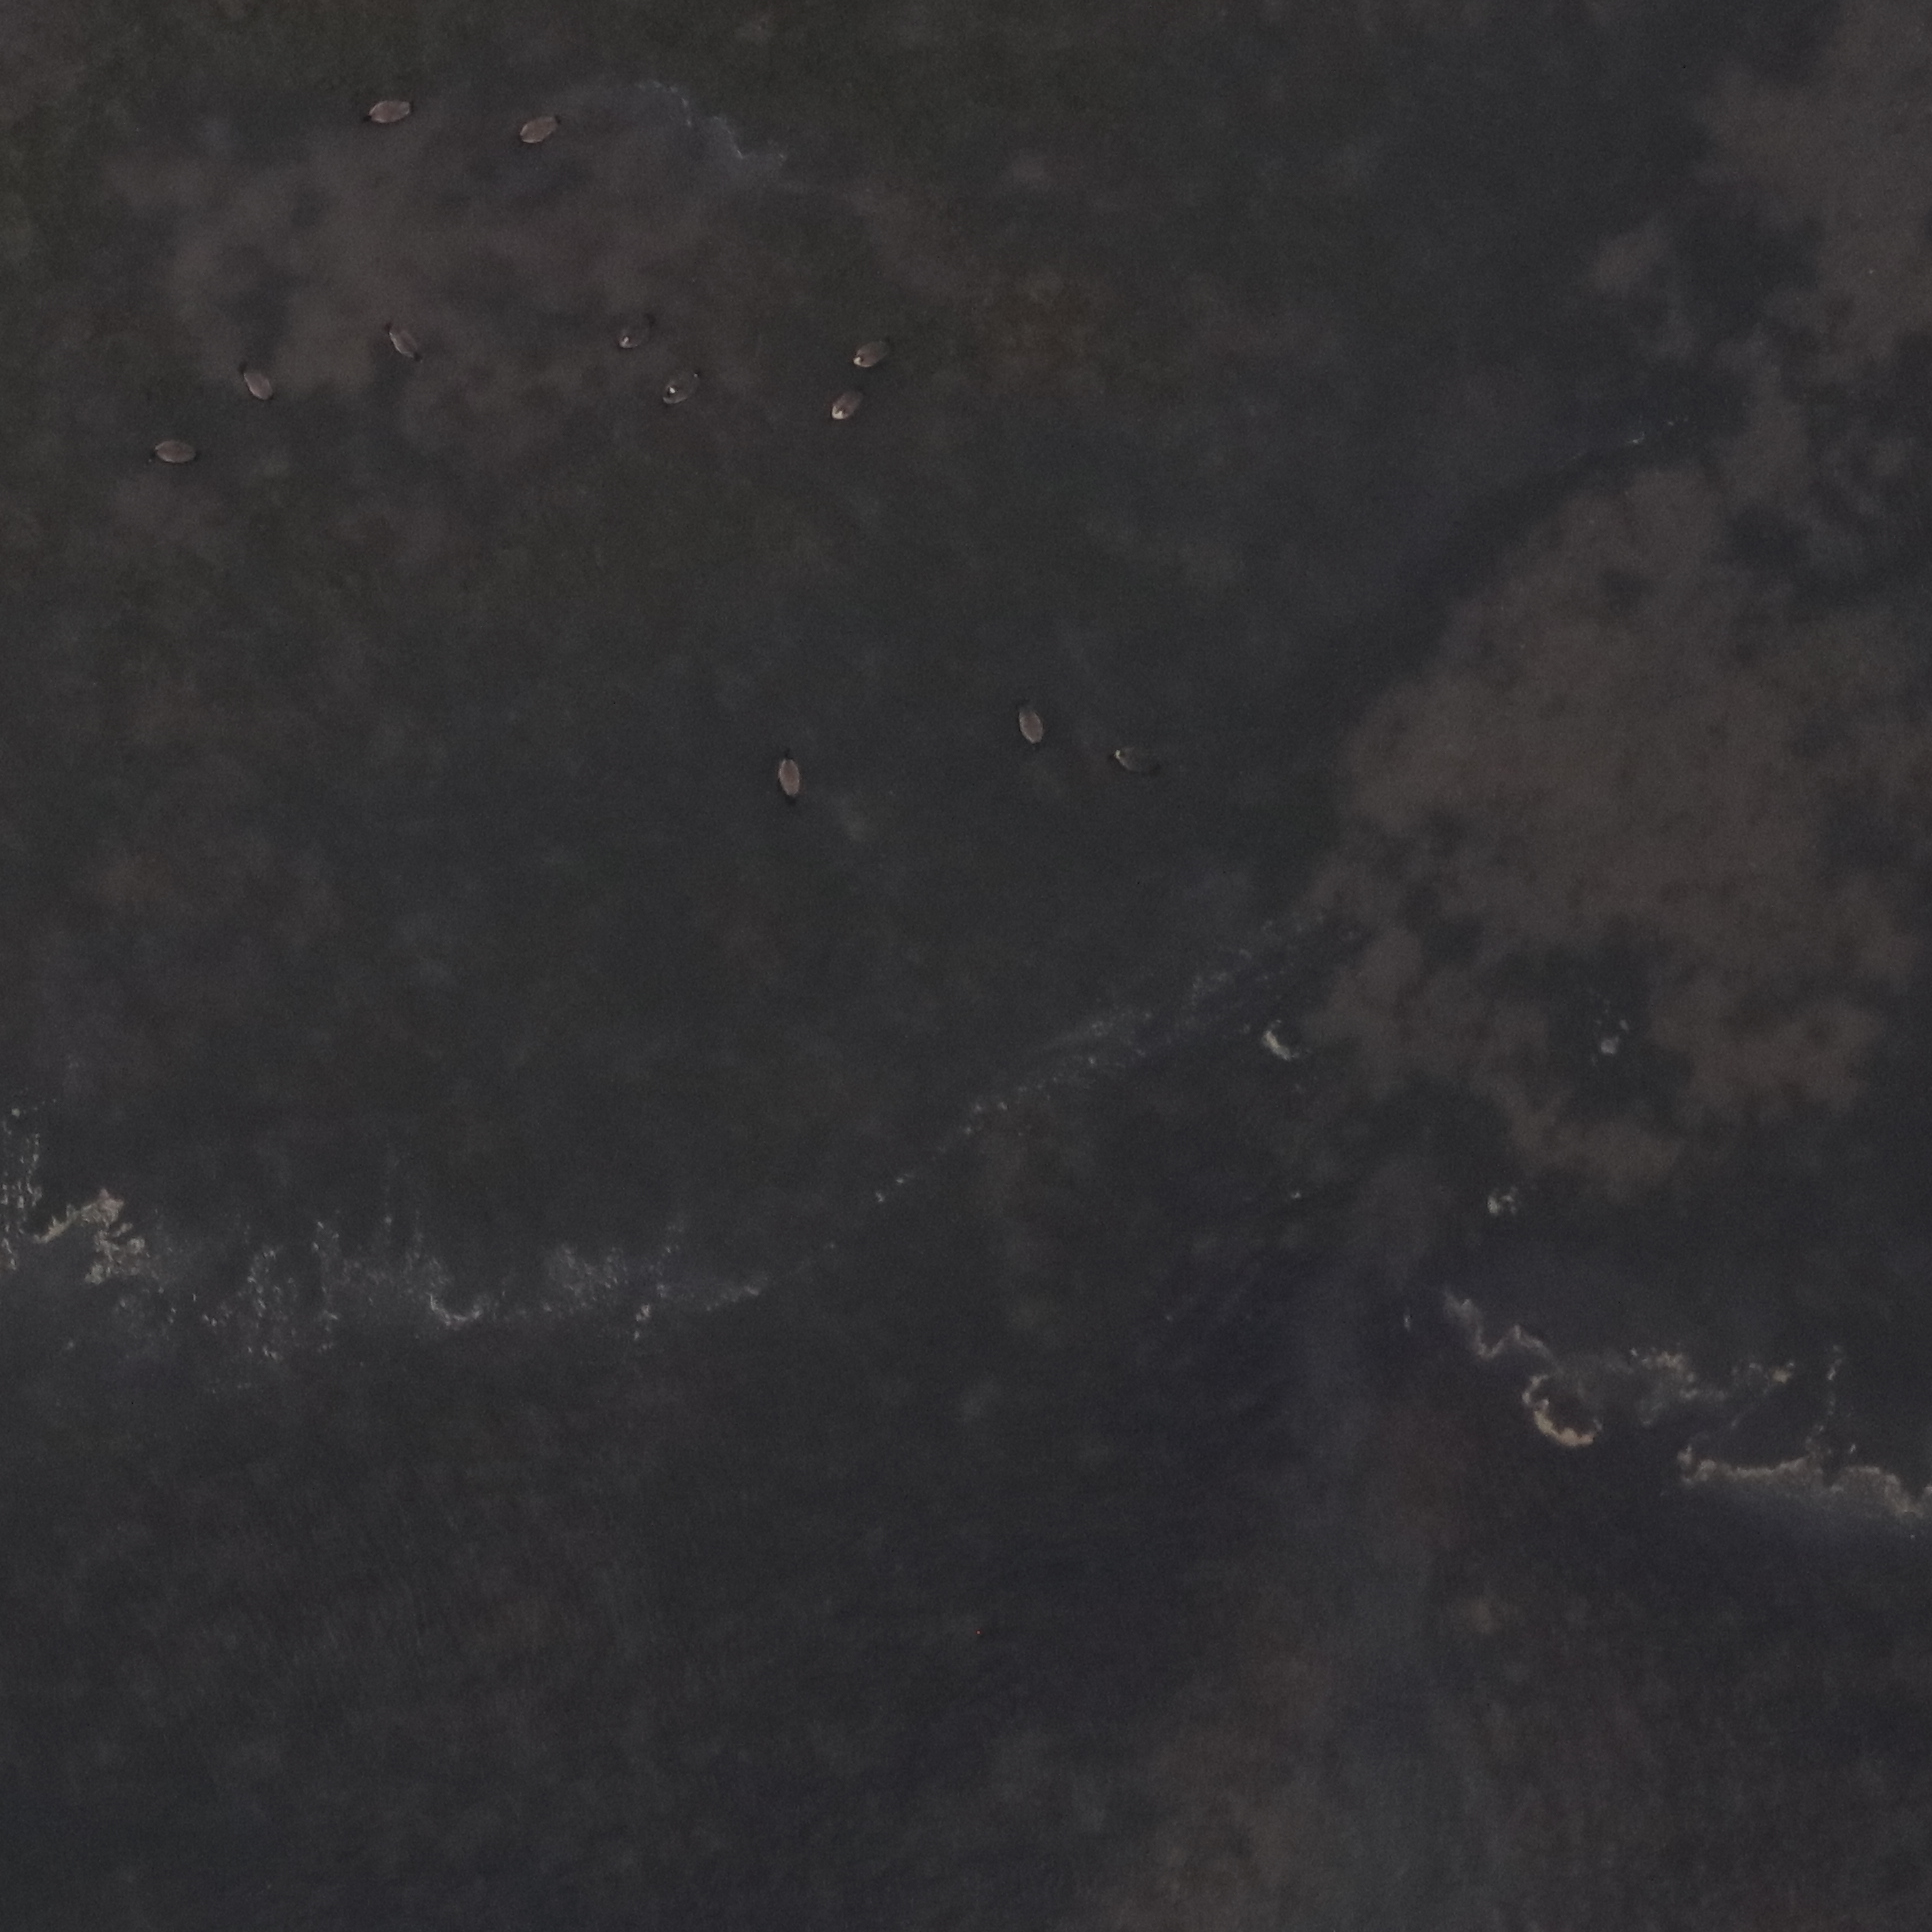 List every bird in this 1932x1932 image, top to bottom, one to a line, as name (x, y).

Canada goose (391, 112)
Canada goose (539, 130)
Canada goose (630, 330)
Canada goose (402, 344)
Canada goose (872, 355)
Canada goose (259, 383)
Canada goose (676, 387)
Canada goose (843, 404)
Canada goose (175, 450)
Canada goose (1033, 725)
Canada goose (1135, 759)
Canada goose (791, 778)